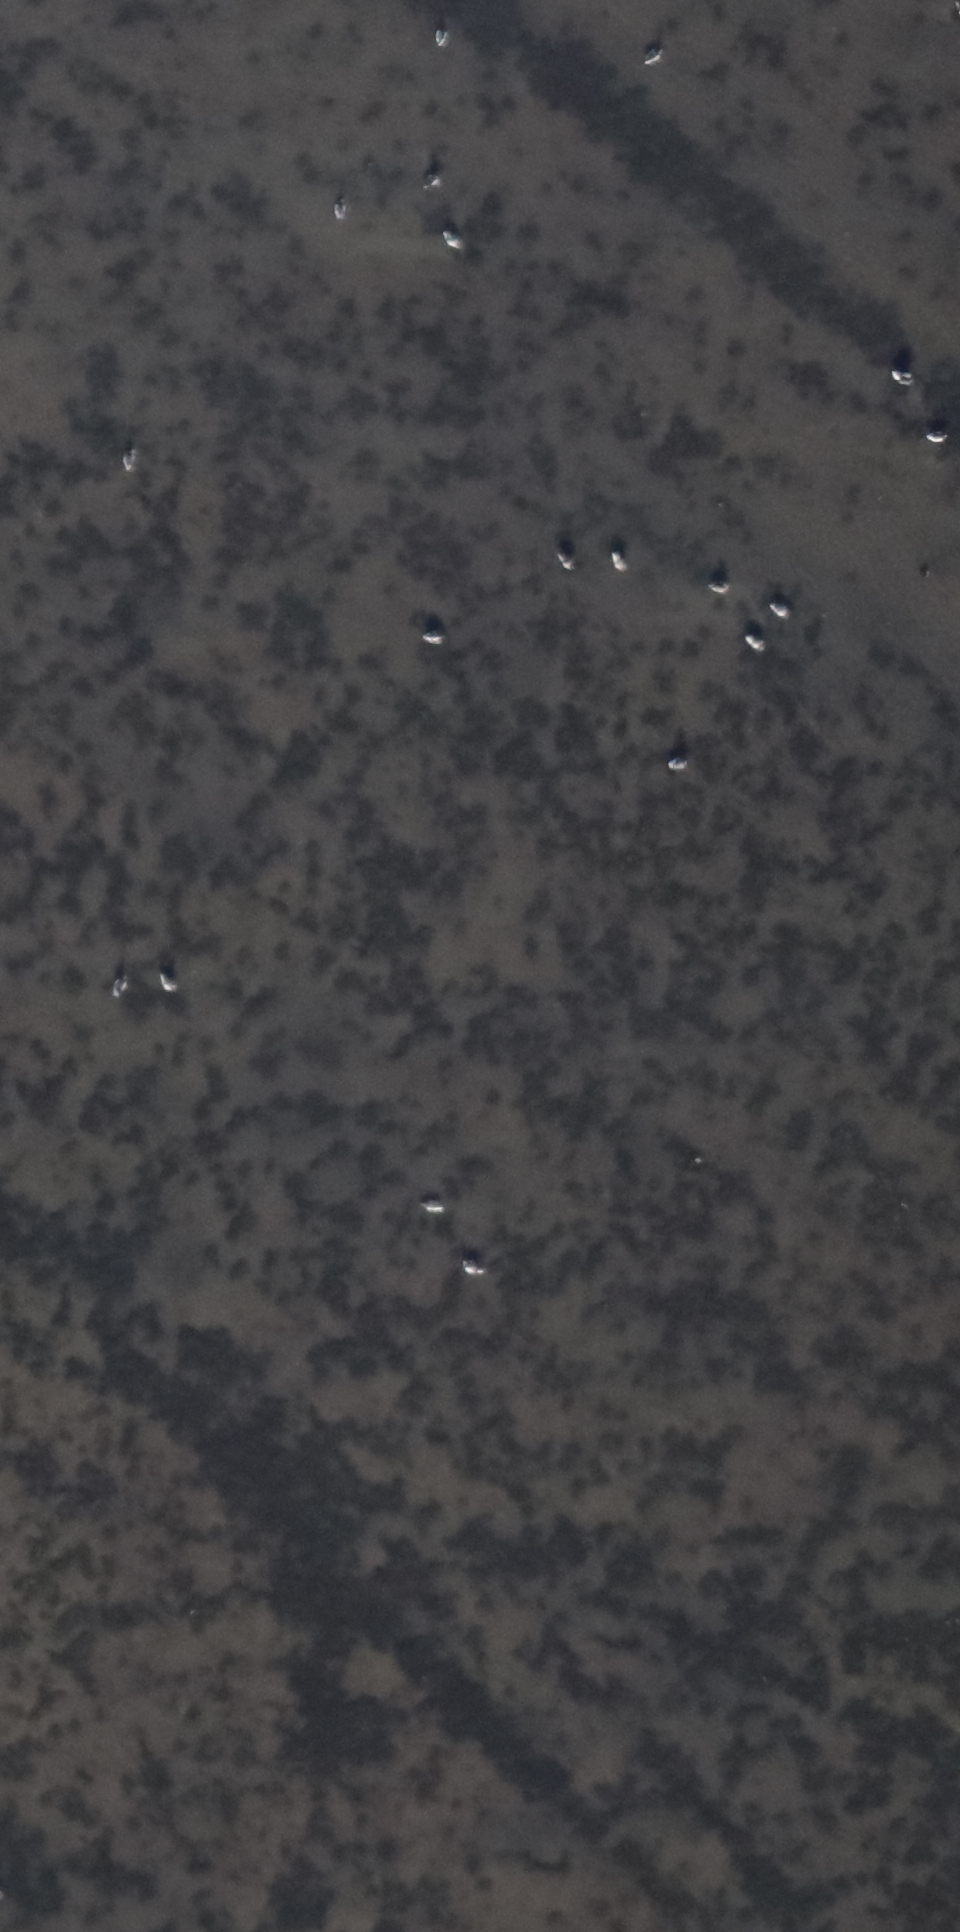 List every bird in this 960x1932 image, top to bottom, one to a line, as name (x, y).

brant (441, 36)
brant (653, 55)
brant (431, 179)
brant (340, 205)
brant (450, 235)
brant (903, 378)
brant (937, 435)
brant (129, 455)
brant (563, 561)
brant (621, 564)
brant (718, 587)
brant (779, 609)
brant (434, 636)
brant (754, 639)
brant (676, 766)
brant (167, 983)
brant (120, 986)
brant (433, 1207)
brant (472, 1266)